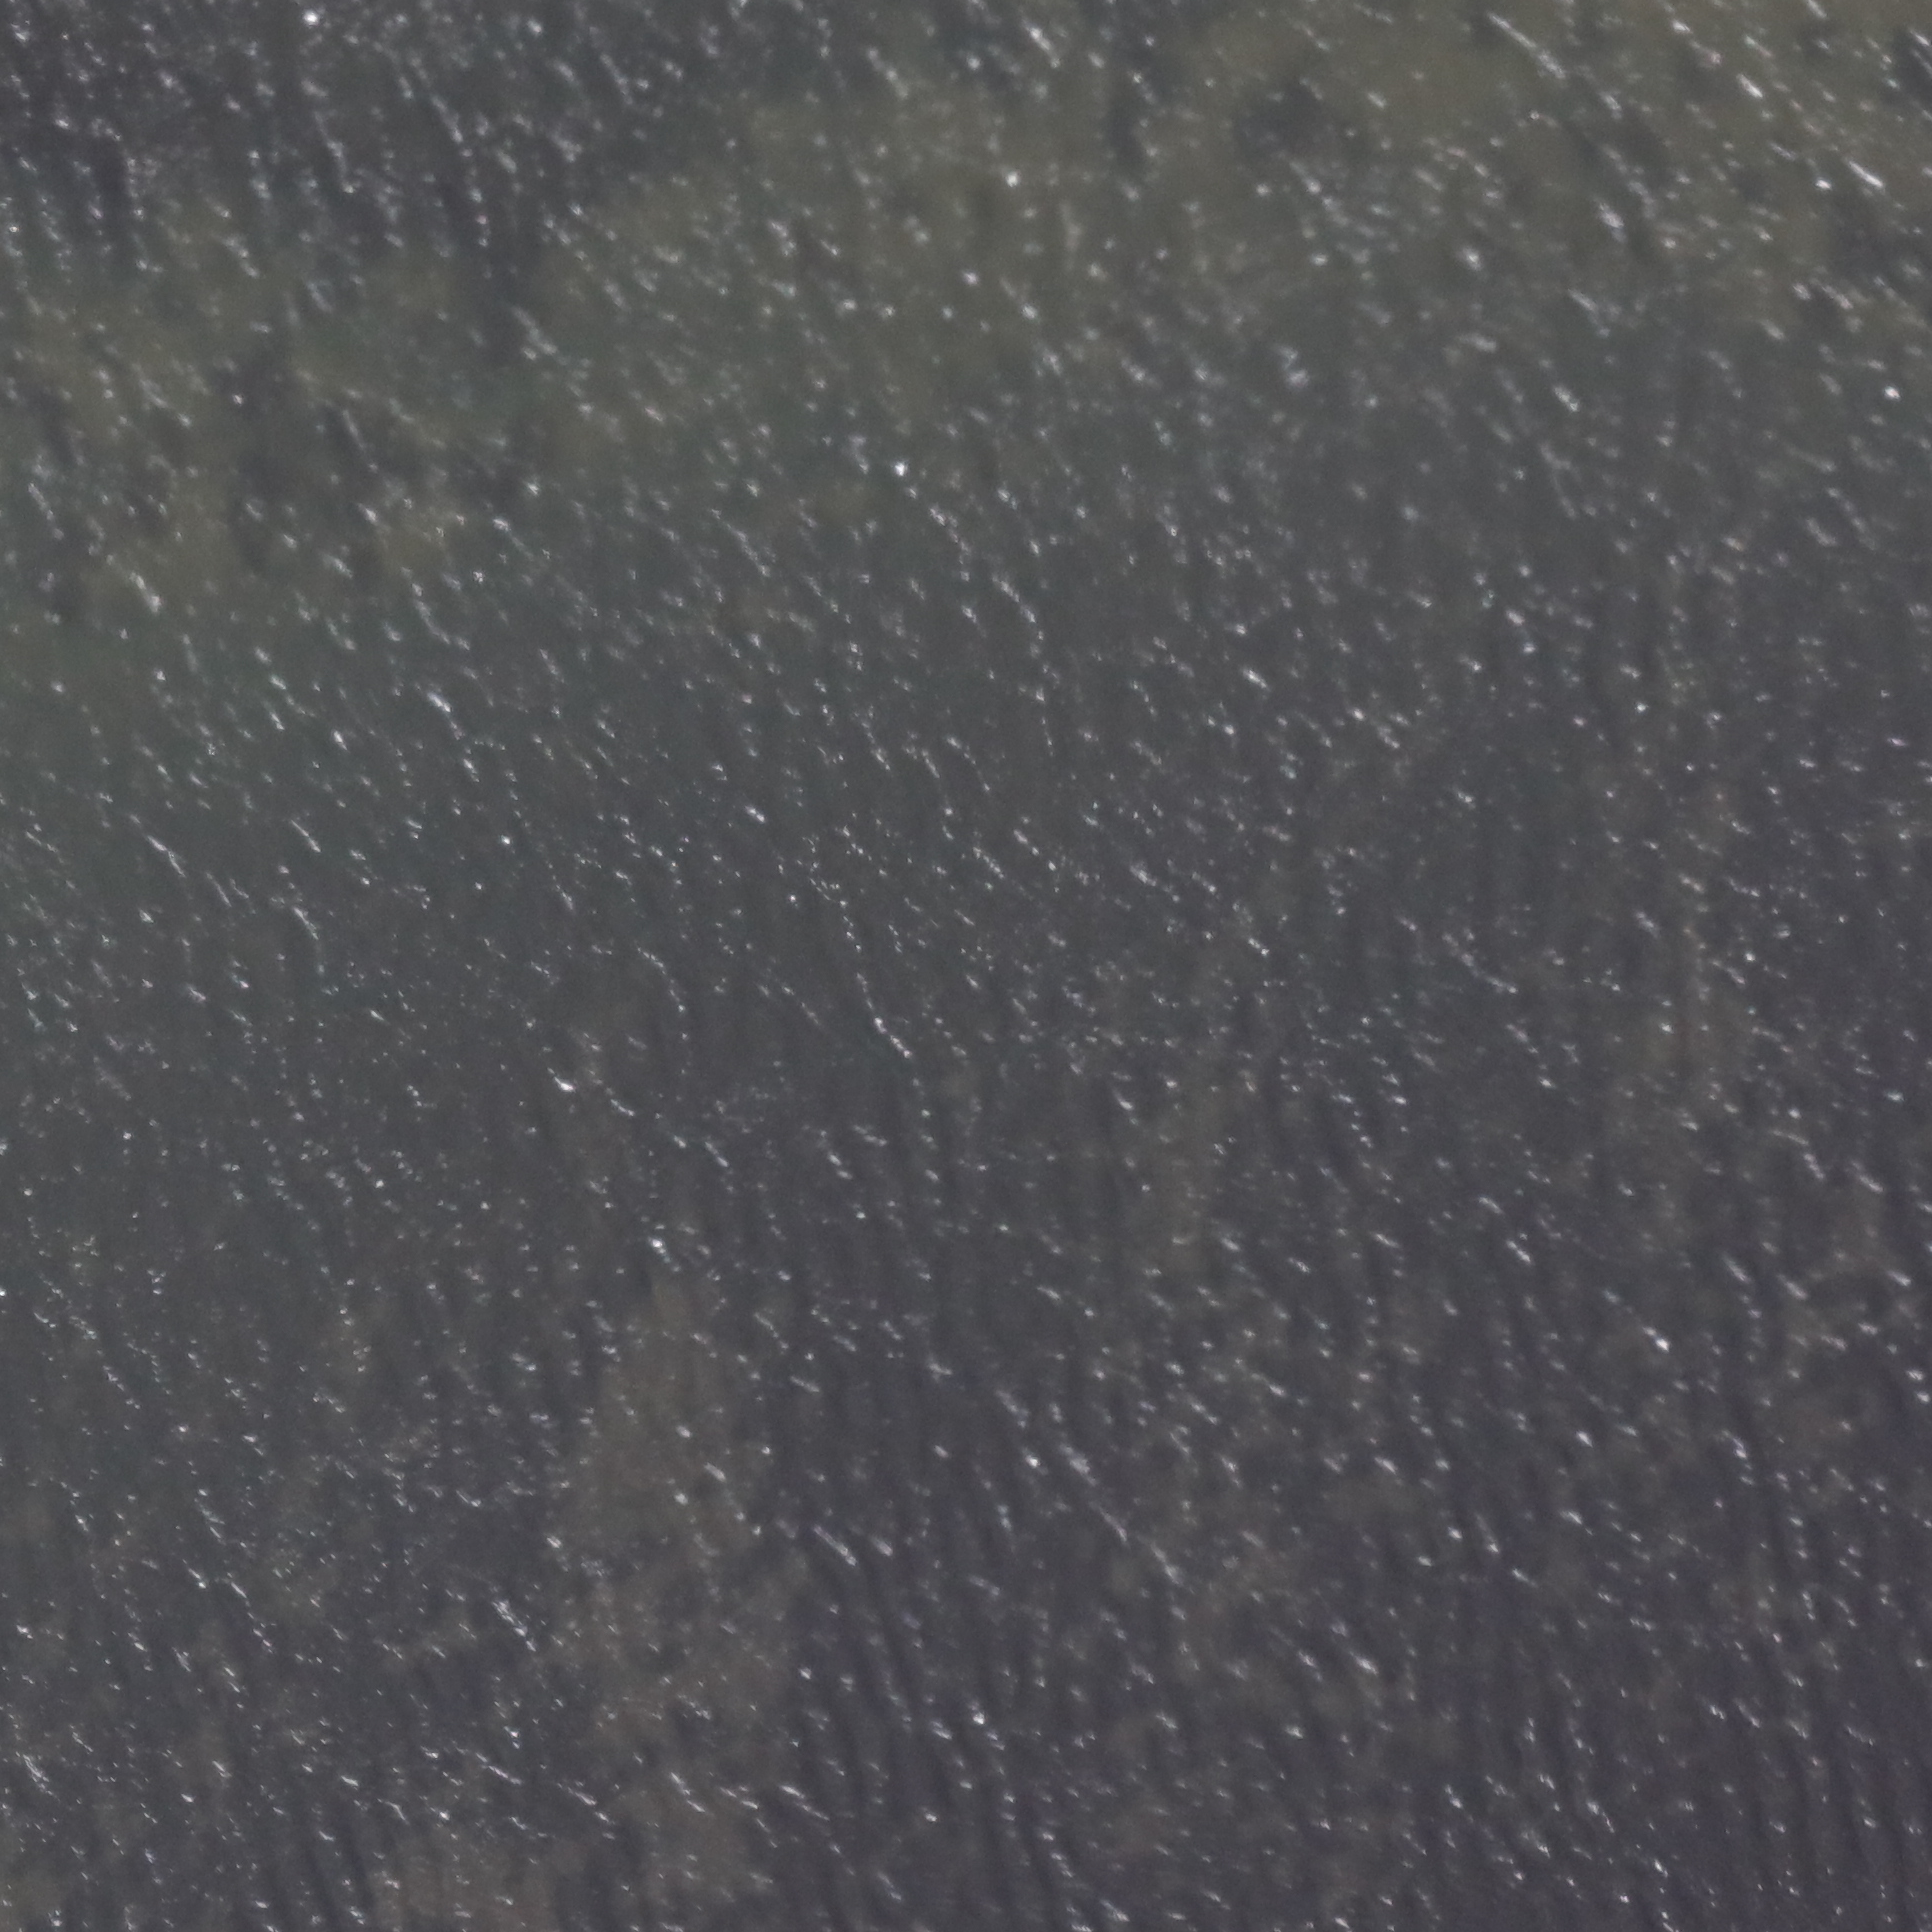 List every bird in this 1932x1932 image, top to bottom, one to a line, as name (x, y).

None